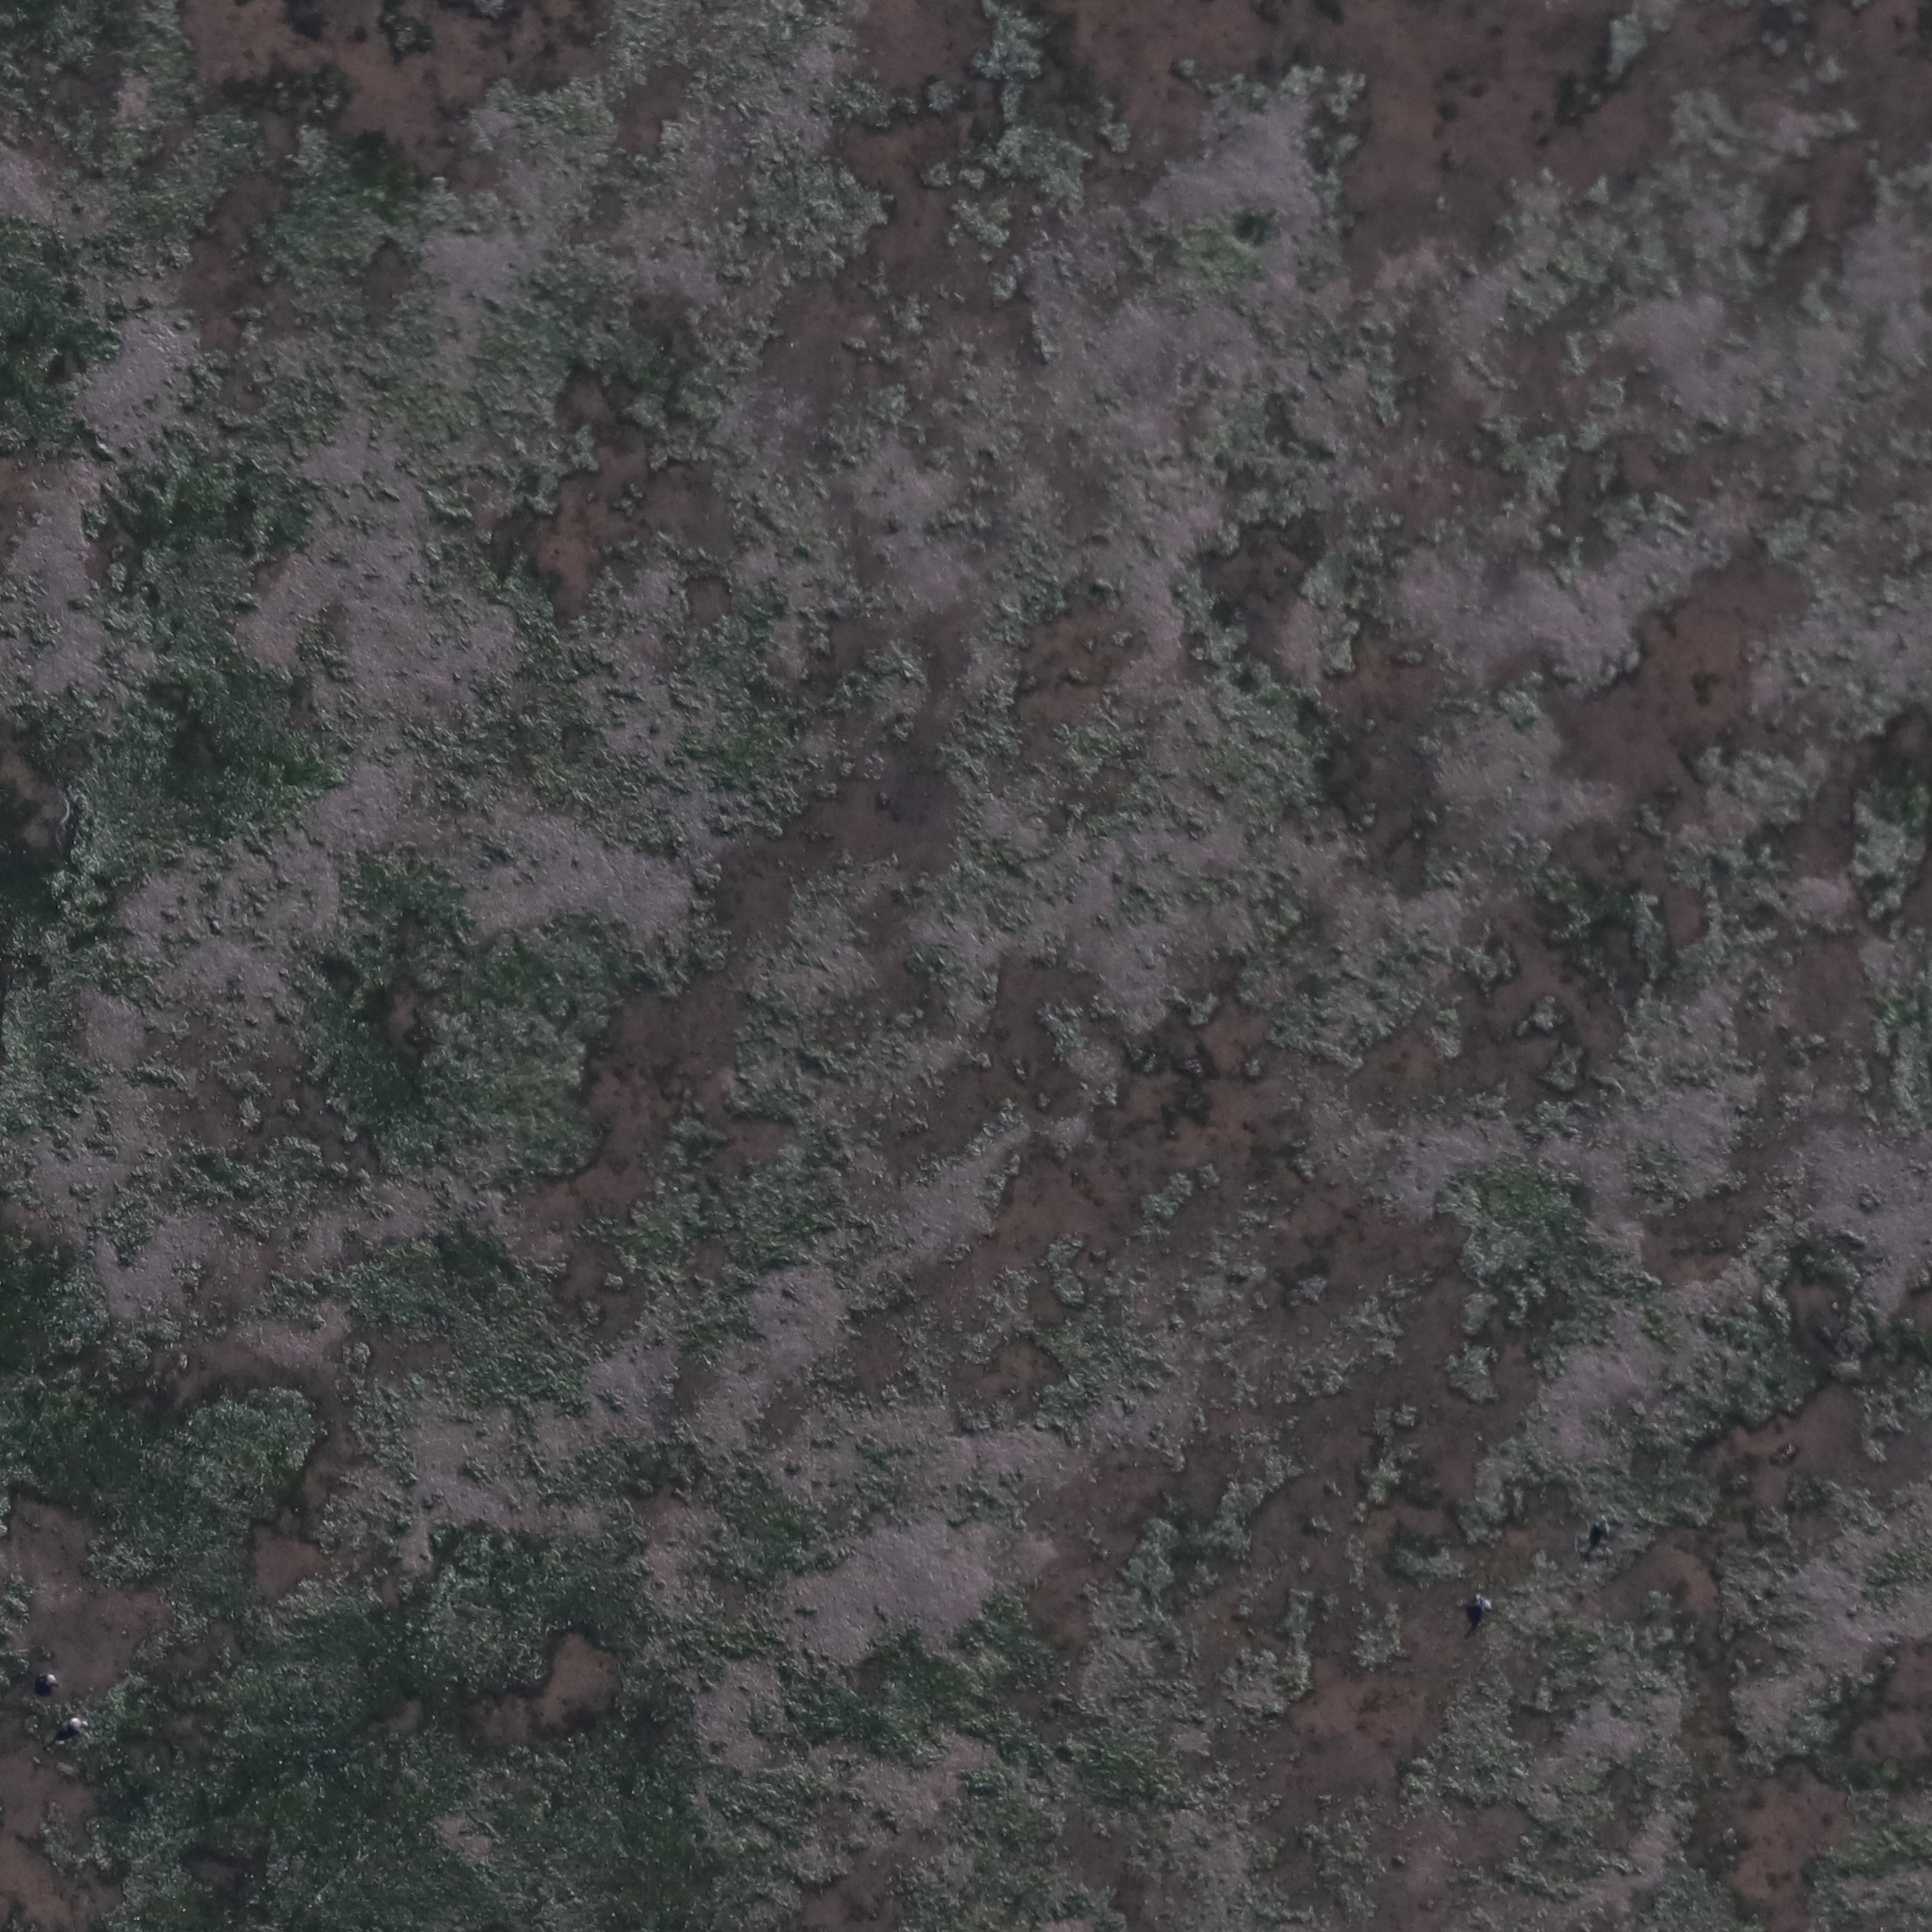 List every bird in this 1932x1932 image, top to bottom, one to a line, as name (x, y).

brant (1605, 1529)
brant (1487, 1605)
brant (46, 1679)
brant (77, 1726)